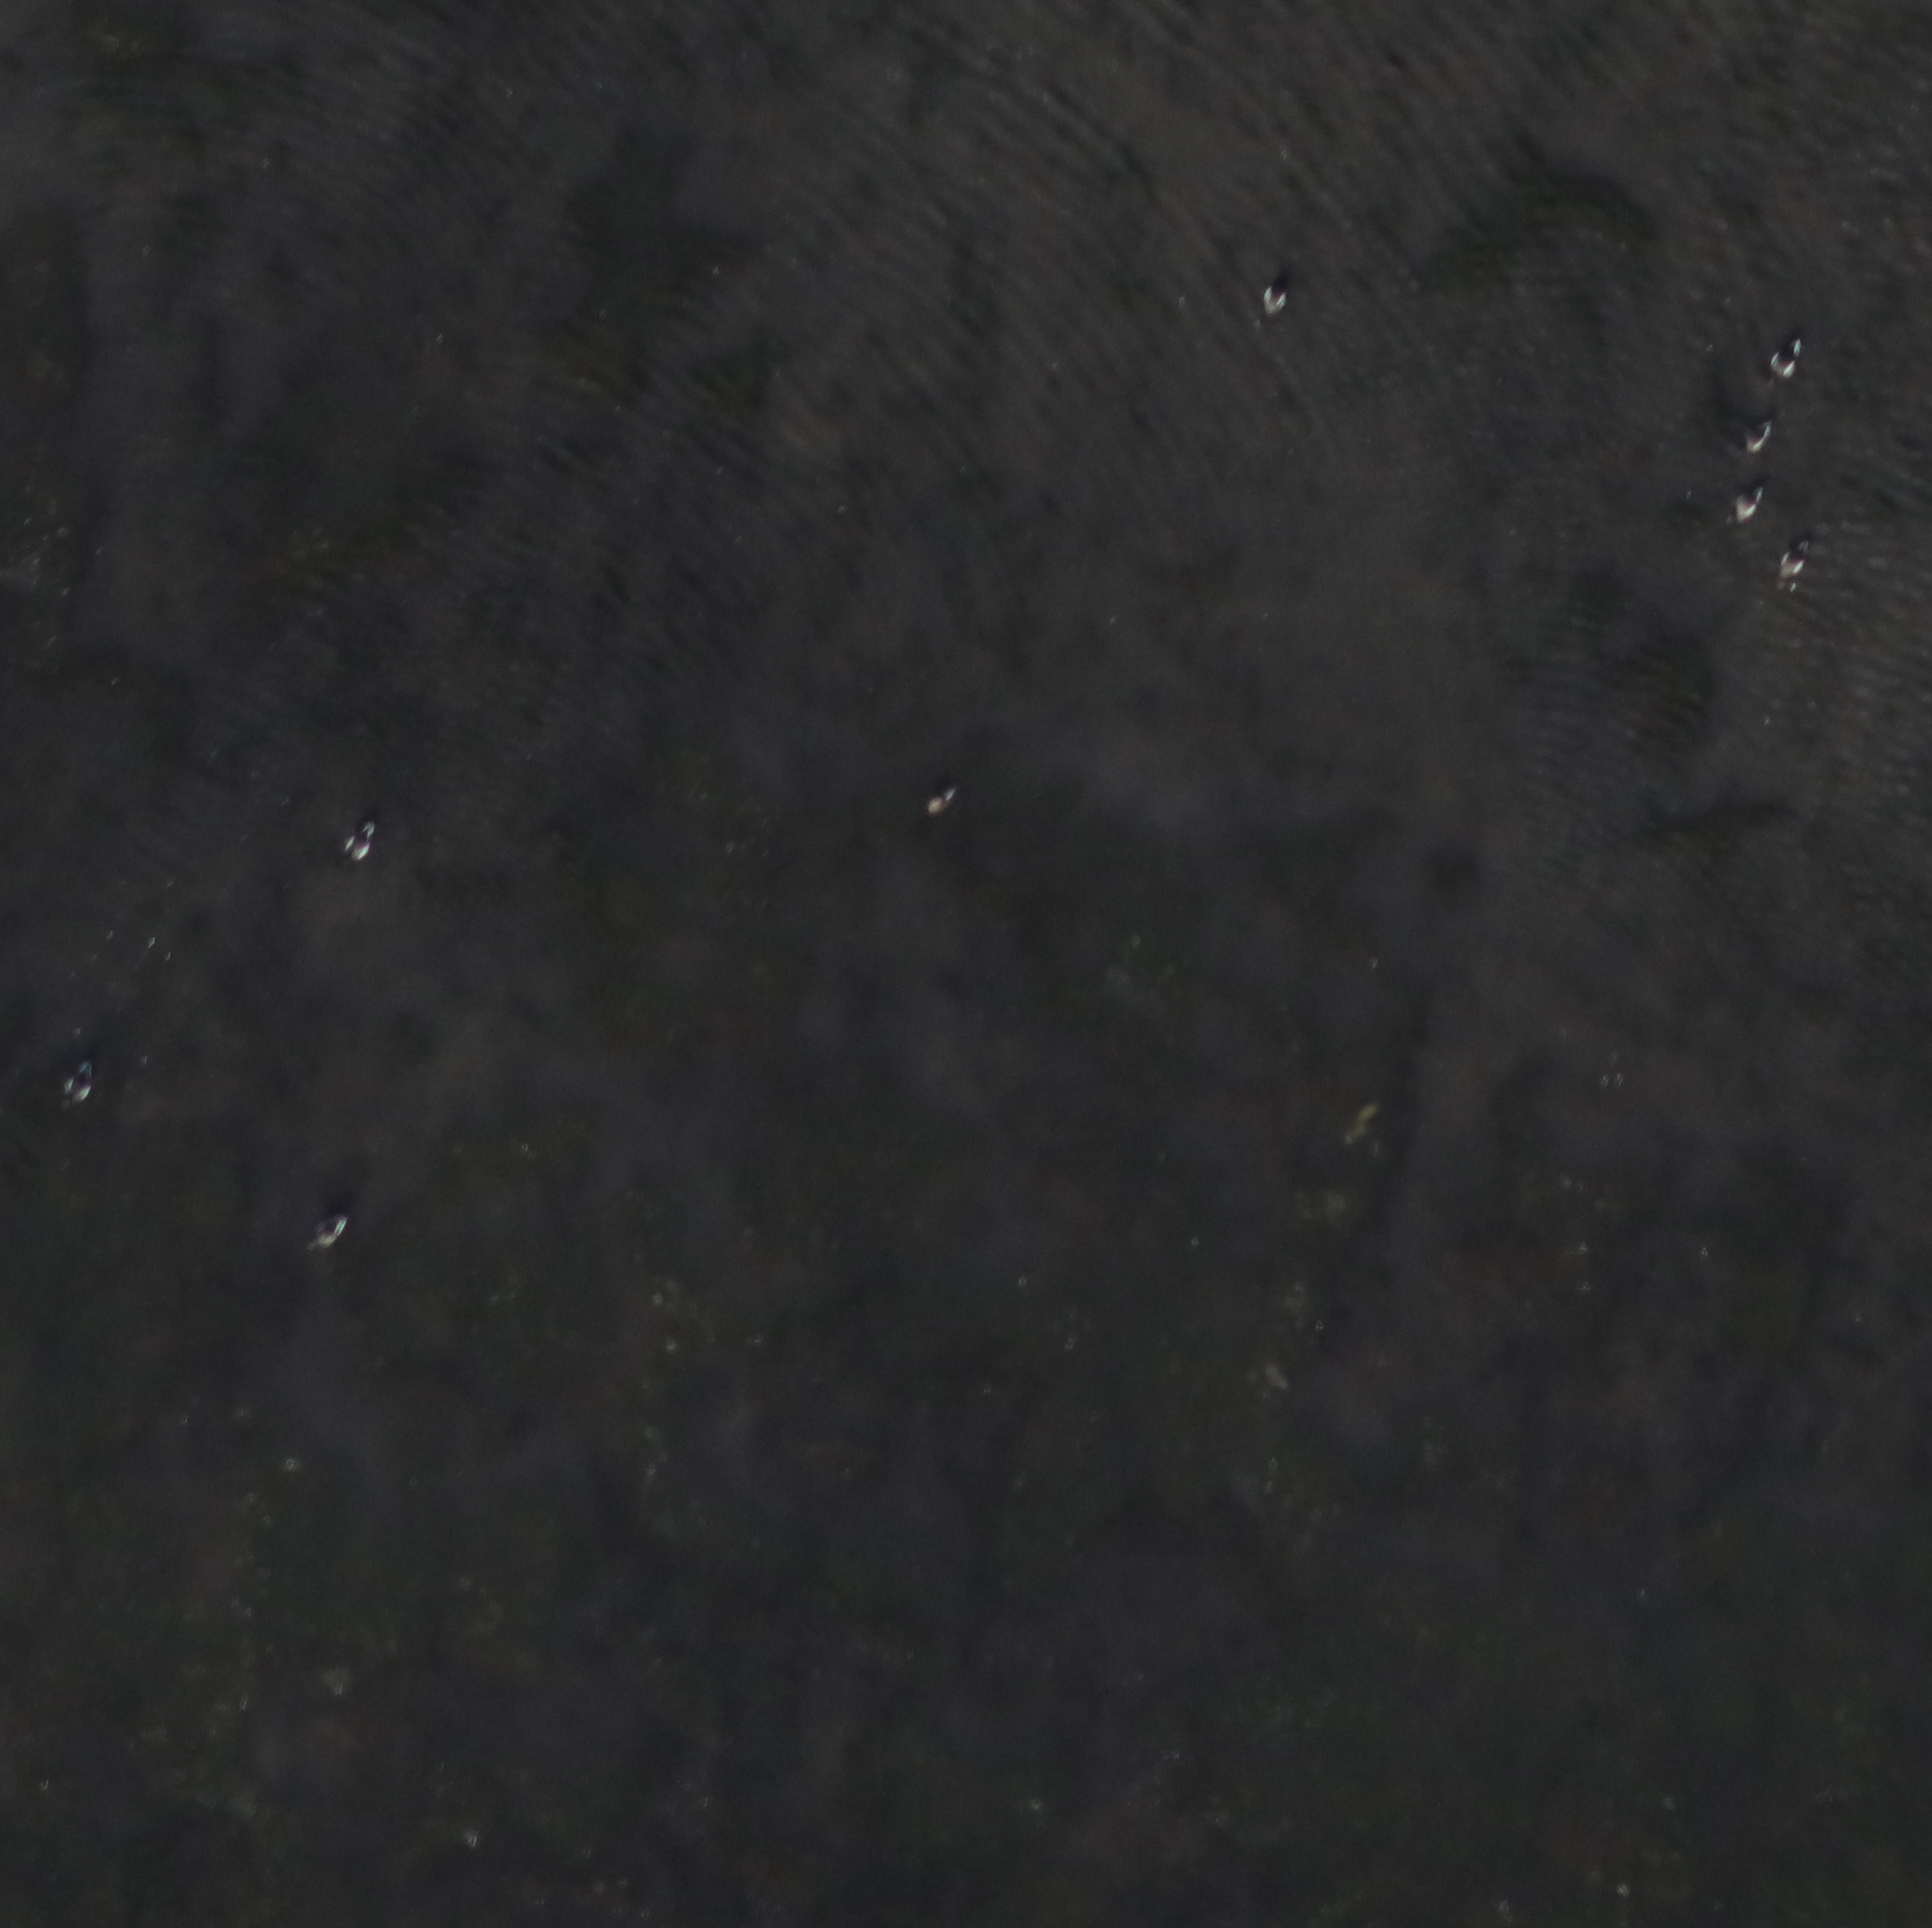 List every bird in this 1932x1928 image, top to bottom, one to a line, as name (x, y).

brant (1273, 298)
brant (1786, 361)
brant (1757, 436)
brant (1750, 499)
brant (1791, 562)
other bird (940, 802)
brant (359, 845)
brant (76, 1086)
brant (329, 1230)